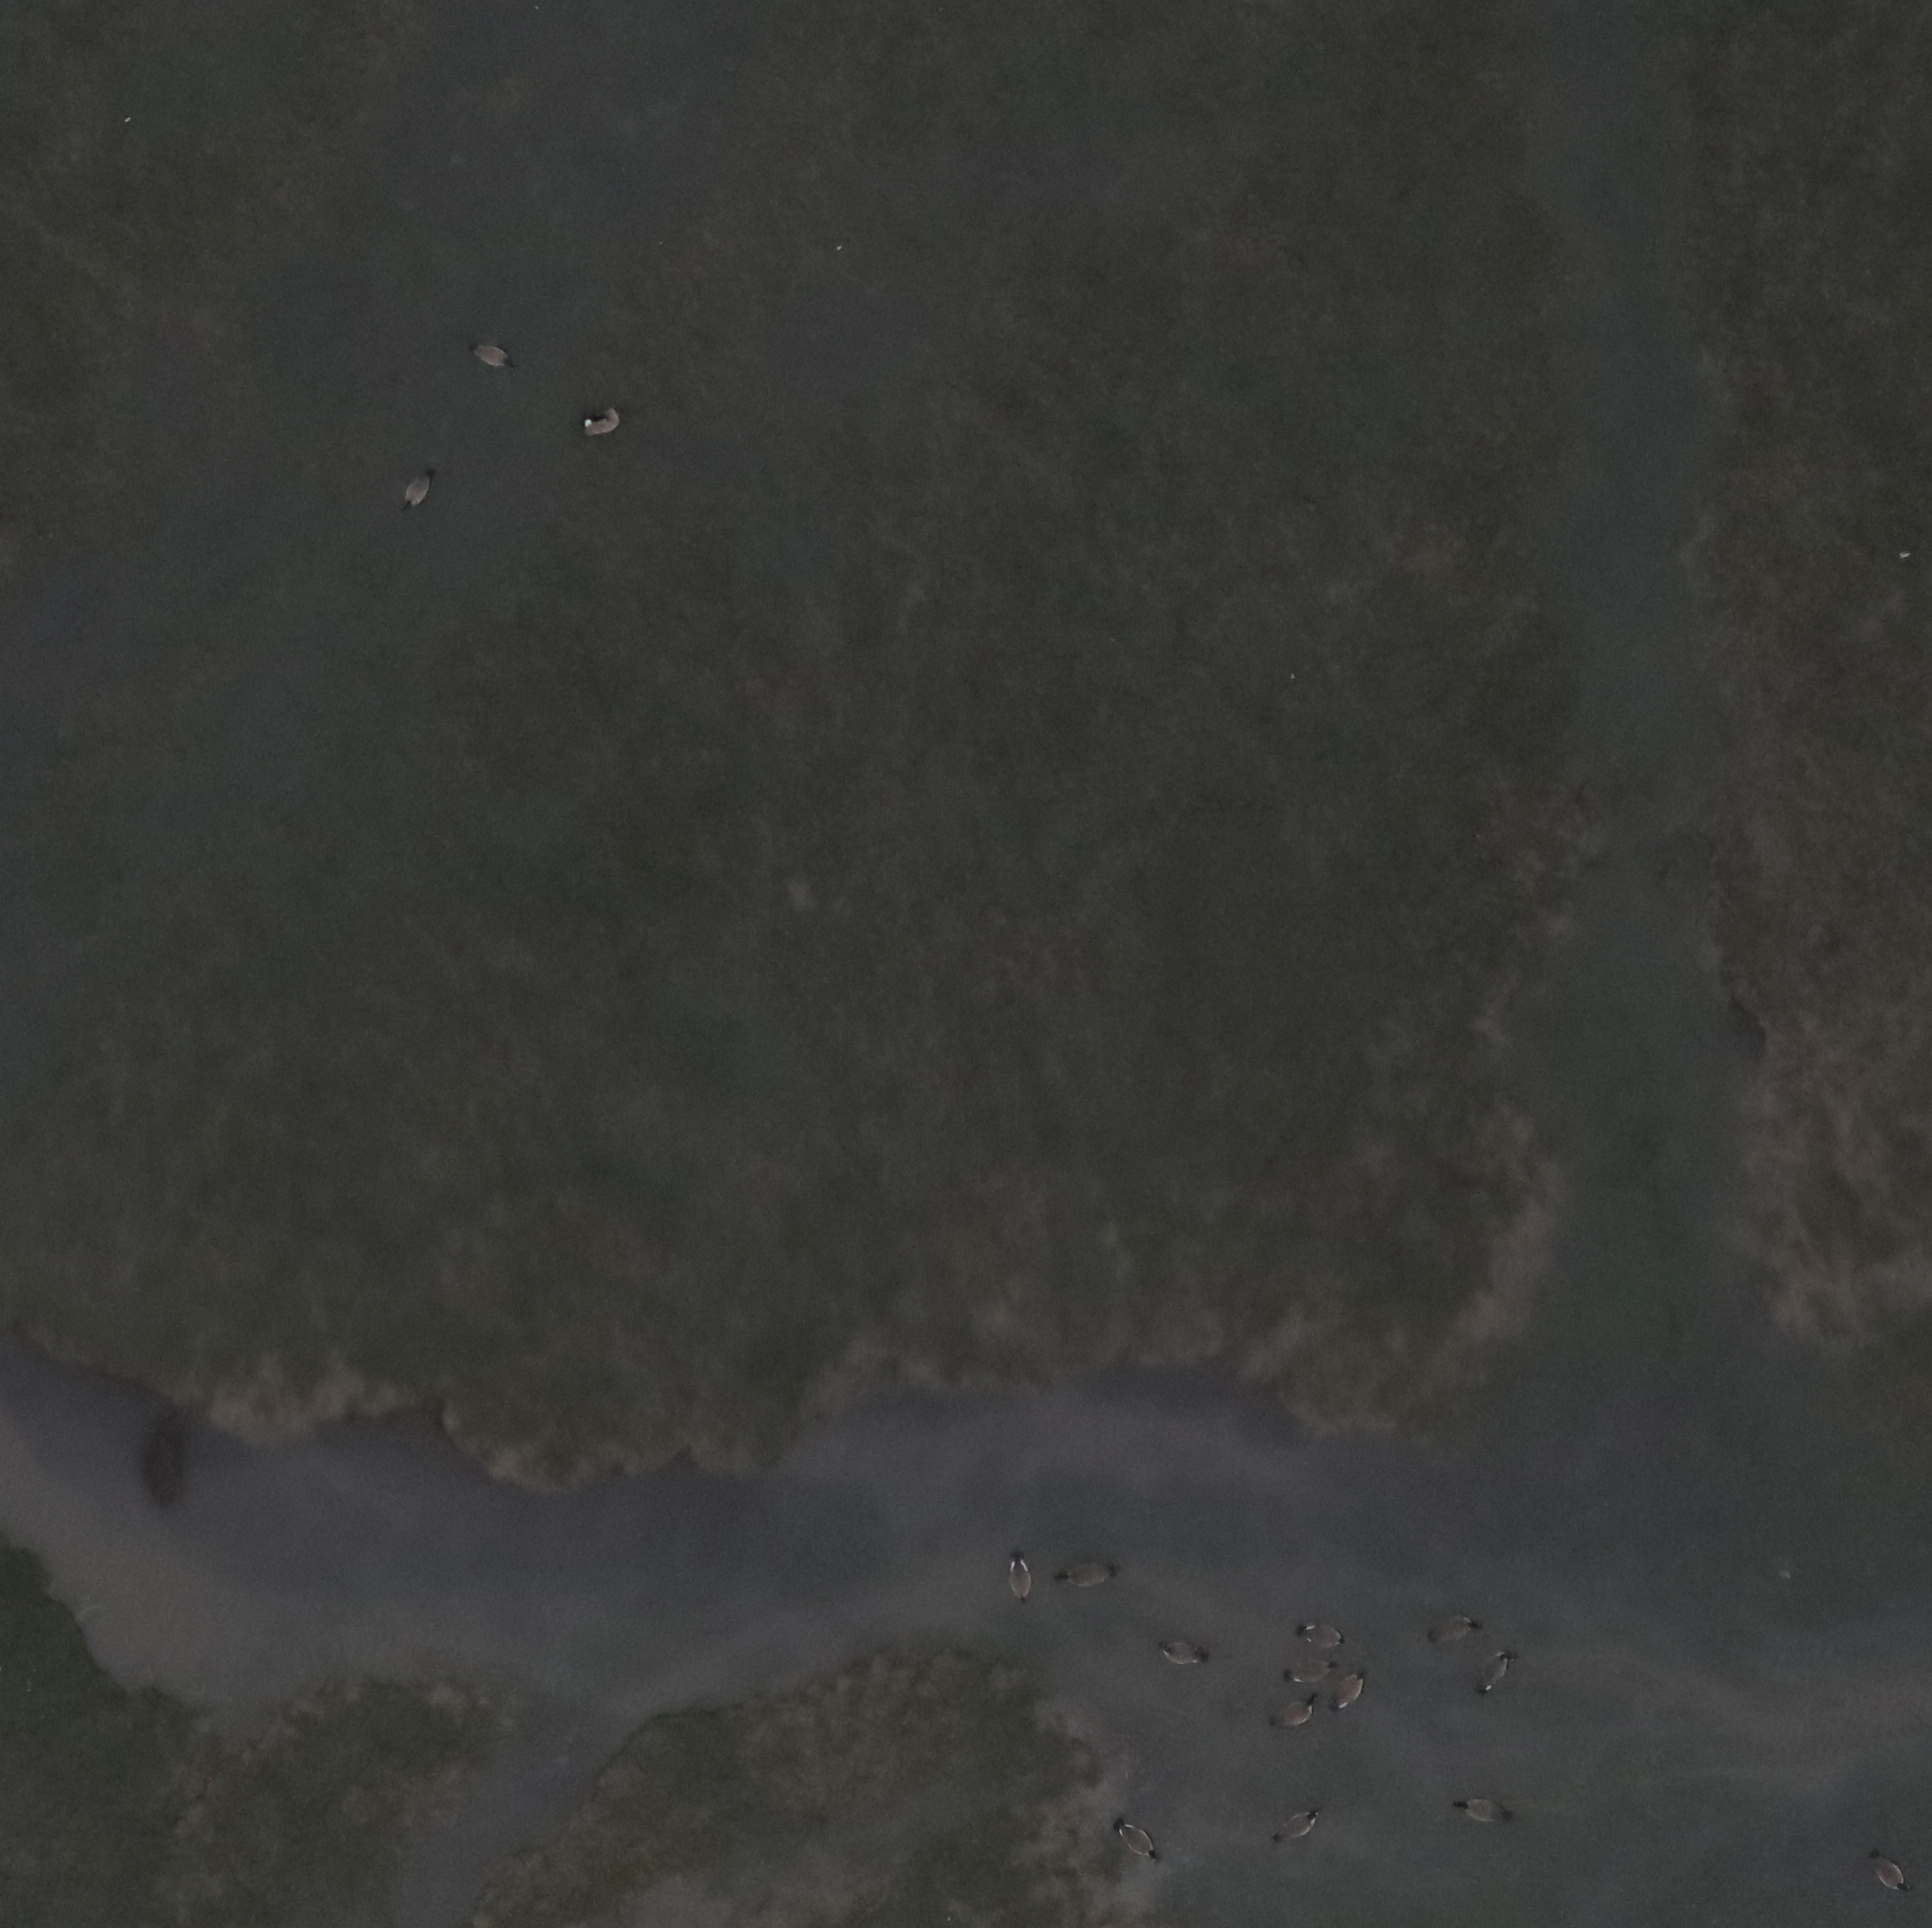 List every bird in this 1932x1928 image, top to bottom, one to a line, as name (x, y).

Canada goose (487, 353)
Canada goose (595, 416)
Canada goose (413, 490)
Canada goose (1090, 1571)
Canada goose (1021, 1577)
Canada goose (1458, 1621)
Canada goose (1318, 1623)
Canada goose (1194, 1648)
Canada goose (1309, 1656)
Canada goose (1359, 1684)
Canada goose (1494, 1686)
Canada goose (1293, 1706)
Canada goose (1494, 1810)
Canada goose (1298, 1828)
Canada goose (1134, 1836)
Canada goose (1888, 1873)